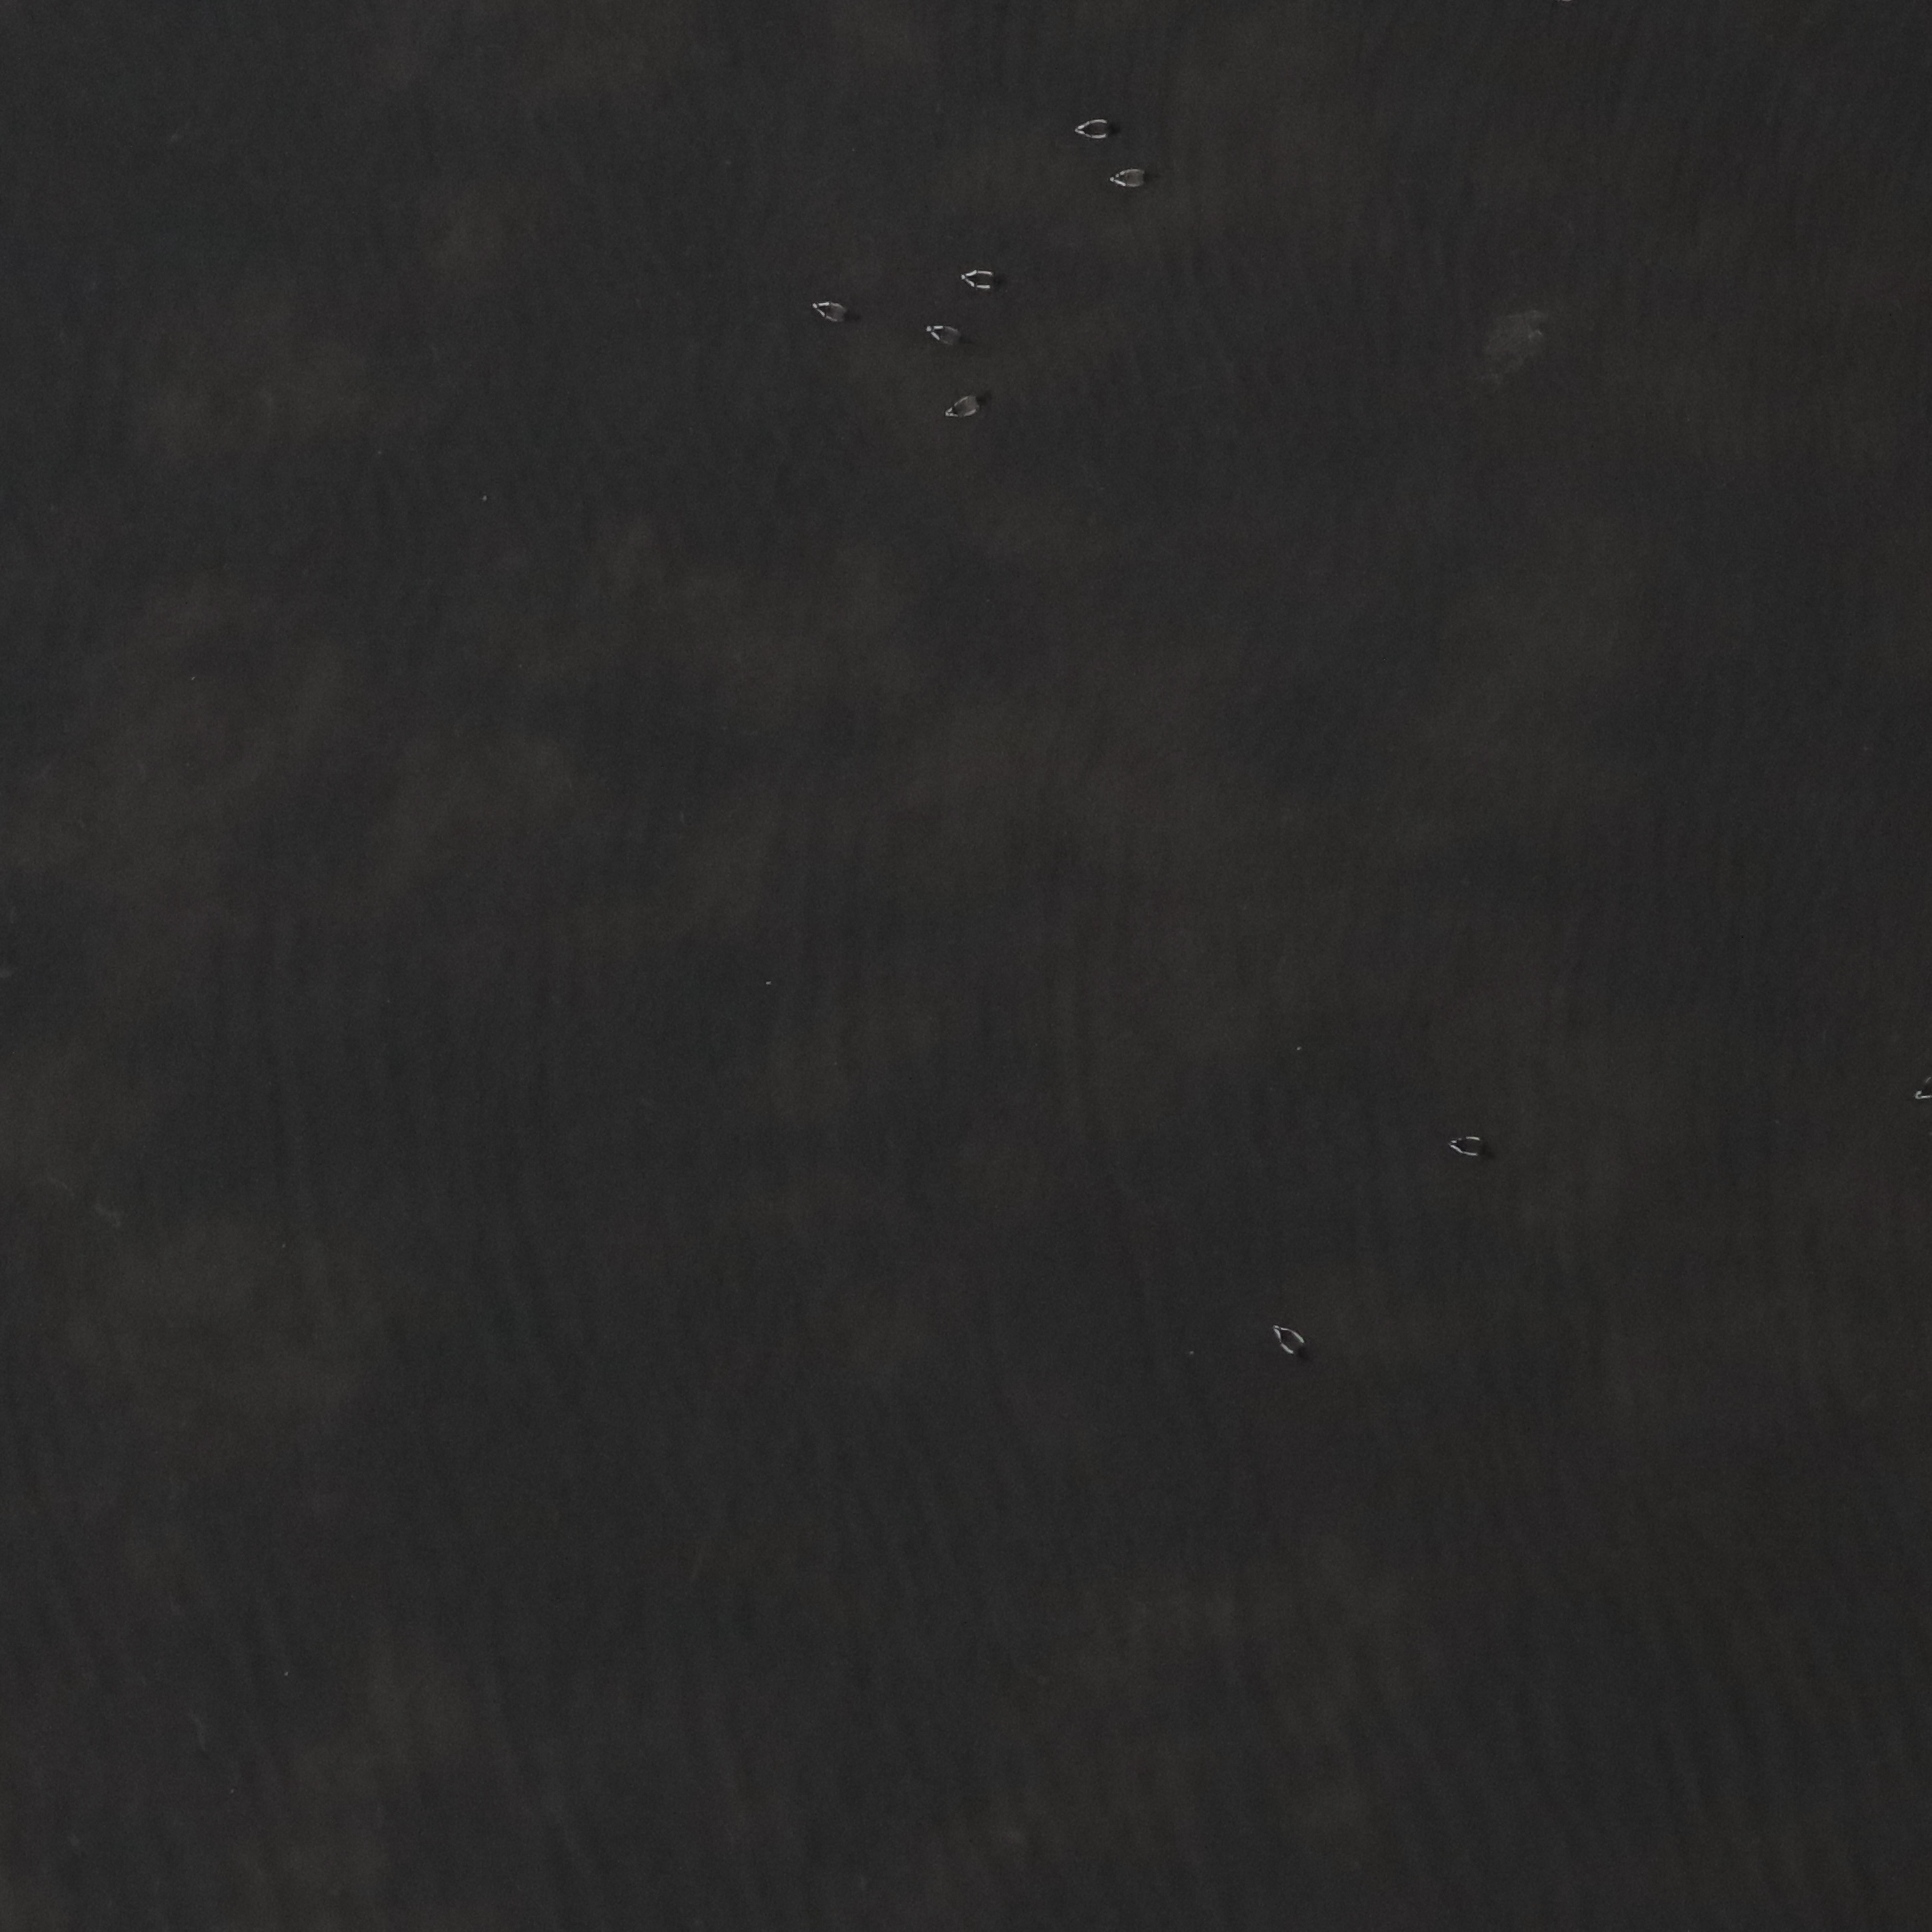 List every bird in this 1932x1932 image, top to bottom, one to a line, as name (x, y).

brant (1097, 128)
brant (1130, 176)
brant (982, 280)
brant (833, 312)
brant (945, 333)
brant (965, 405)
brant (1469, 1146)
brant (1291, 1342)